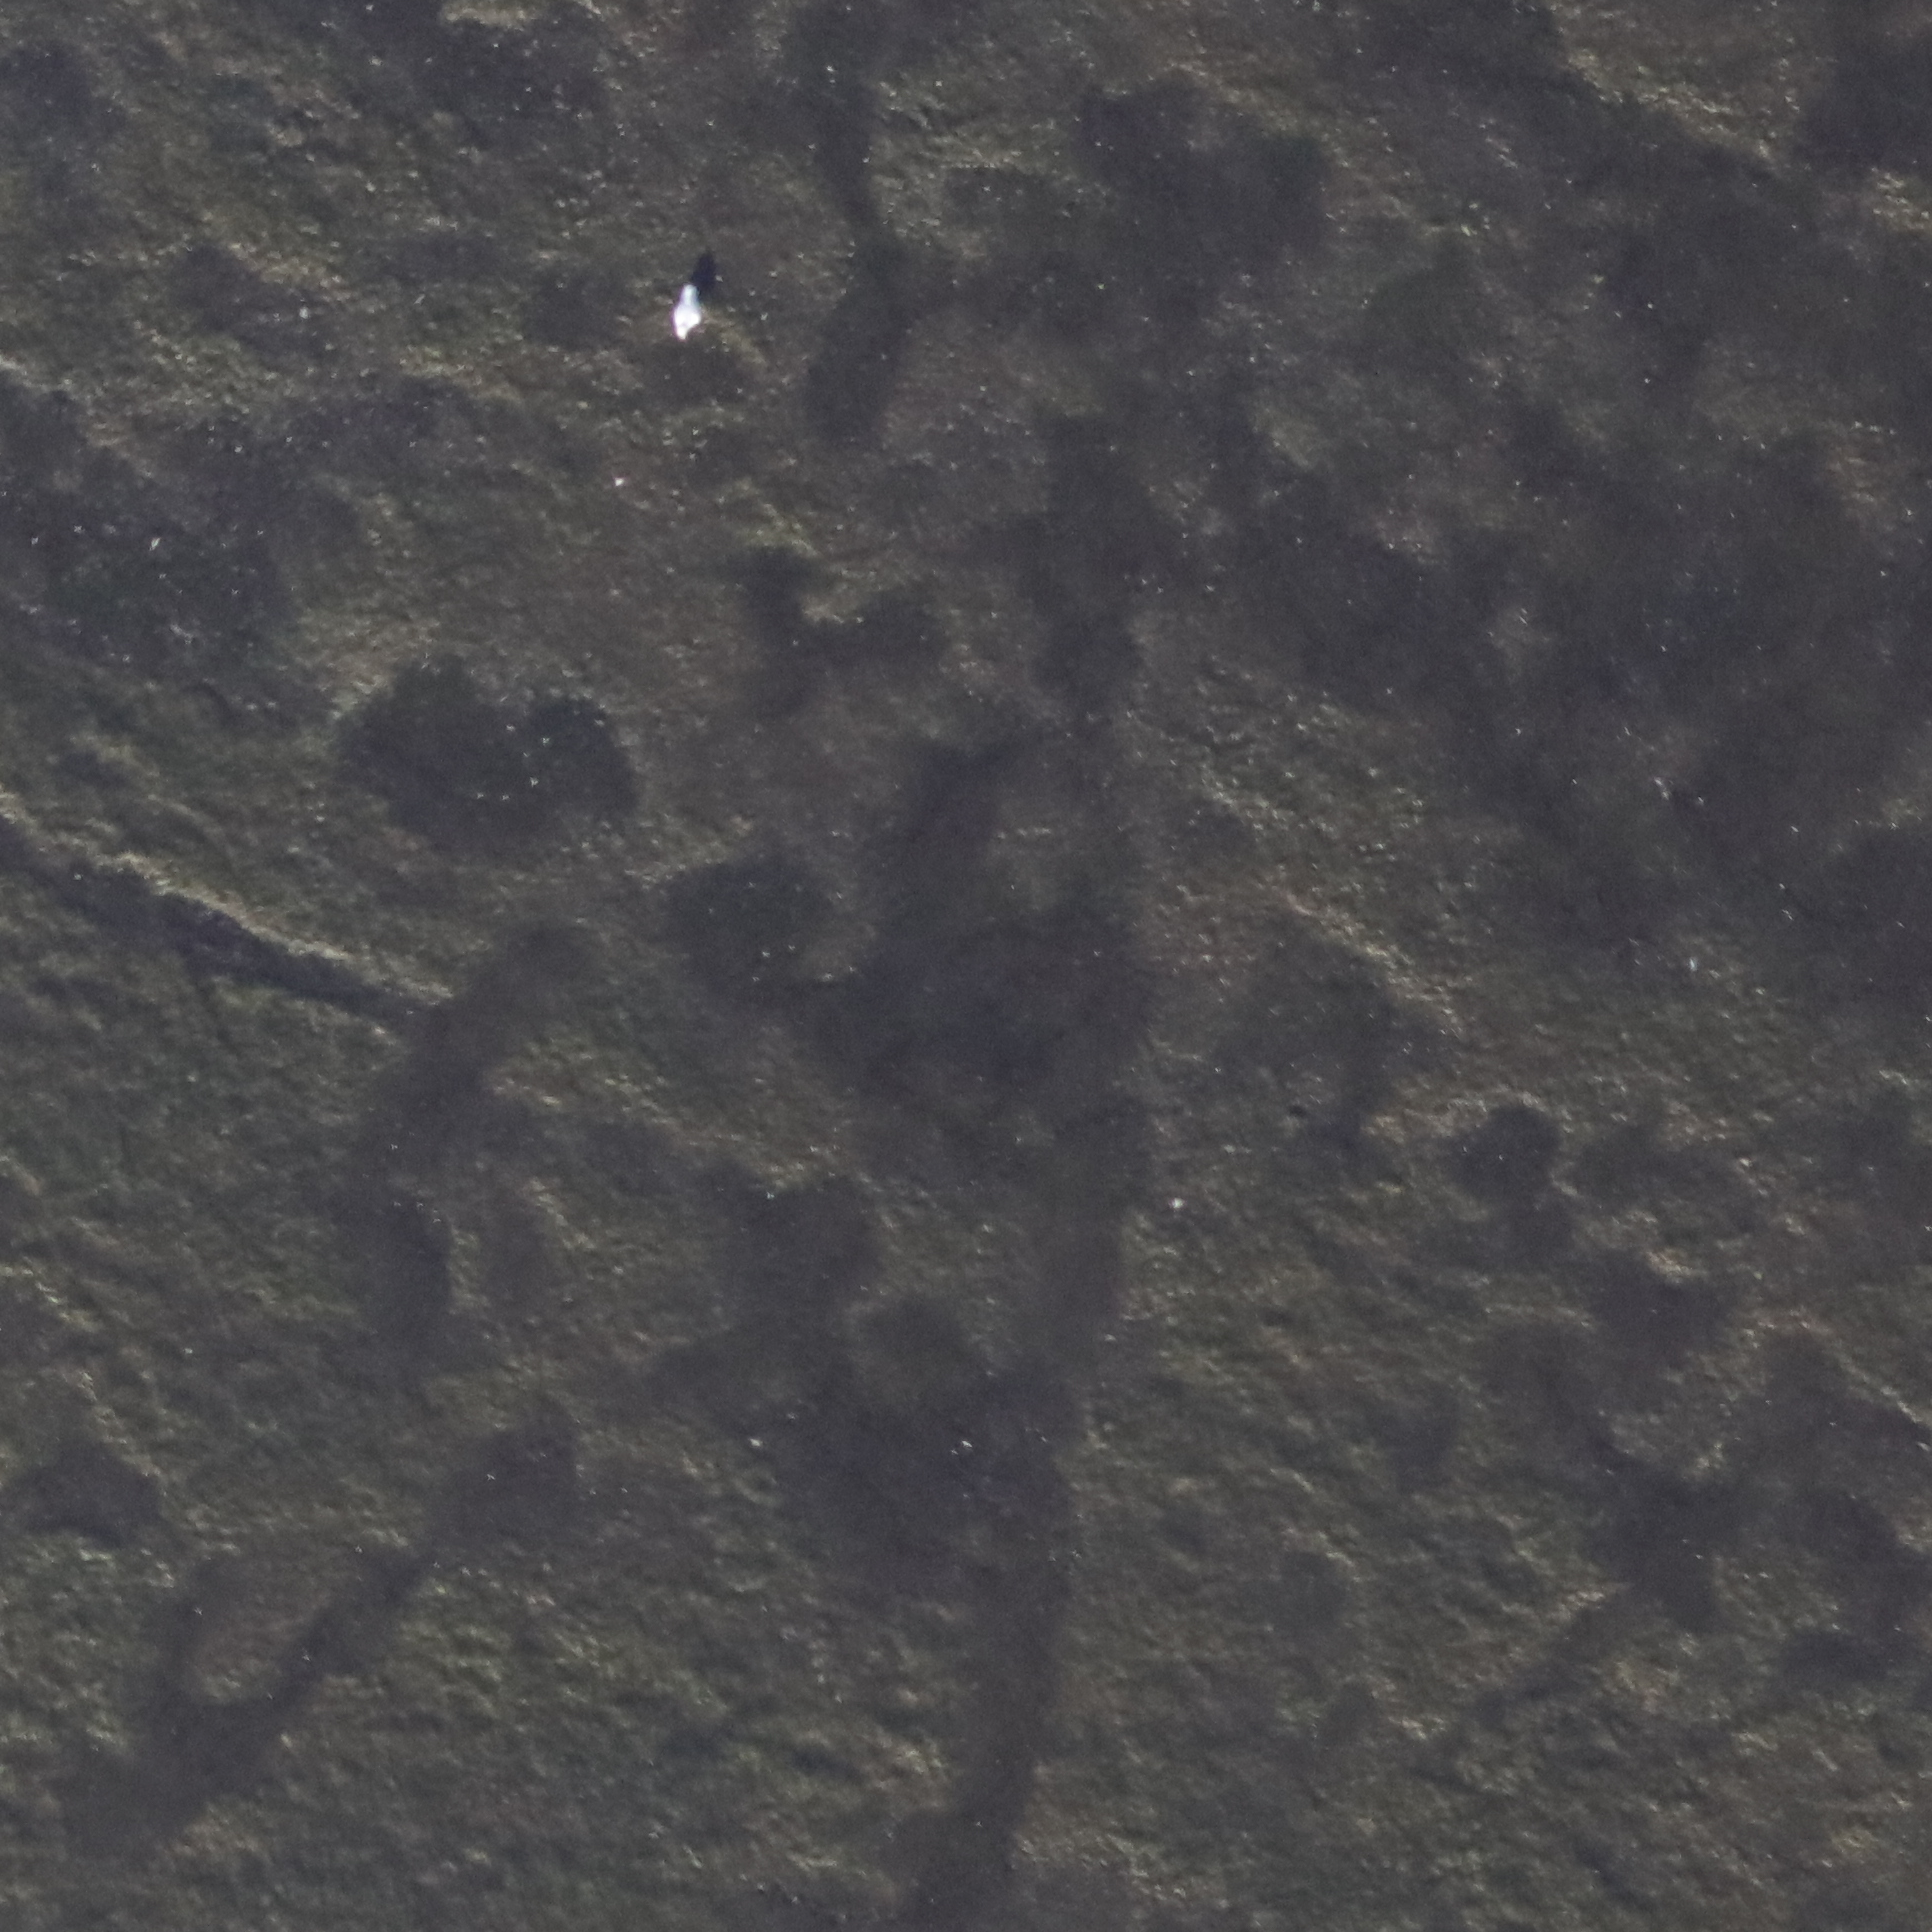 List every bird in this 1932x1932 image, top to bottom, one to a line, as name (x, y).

gull (686, 312)